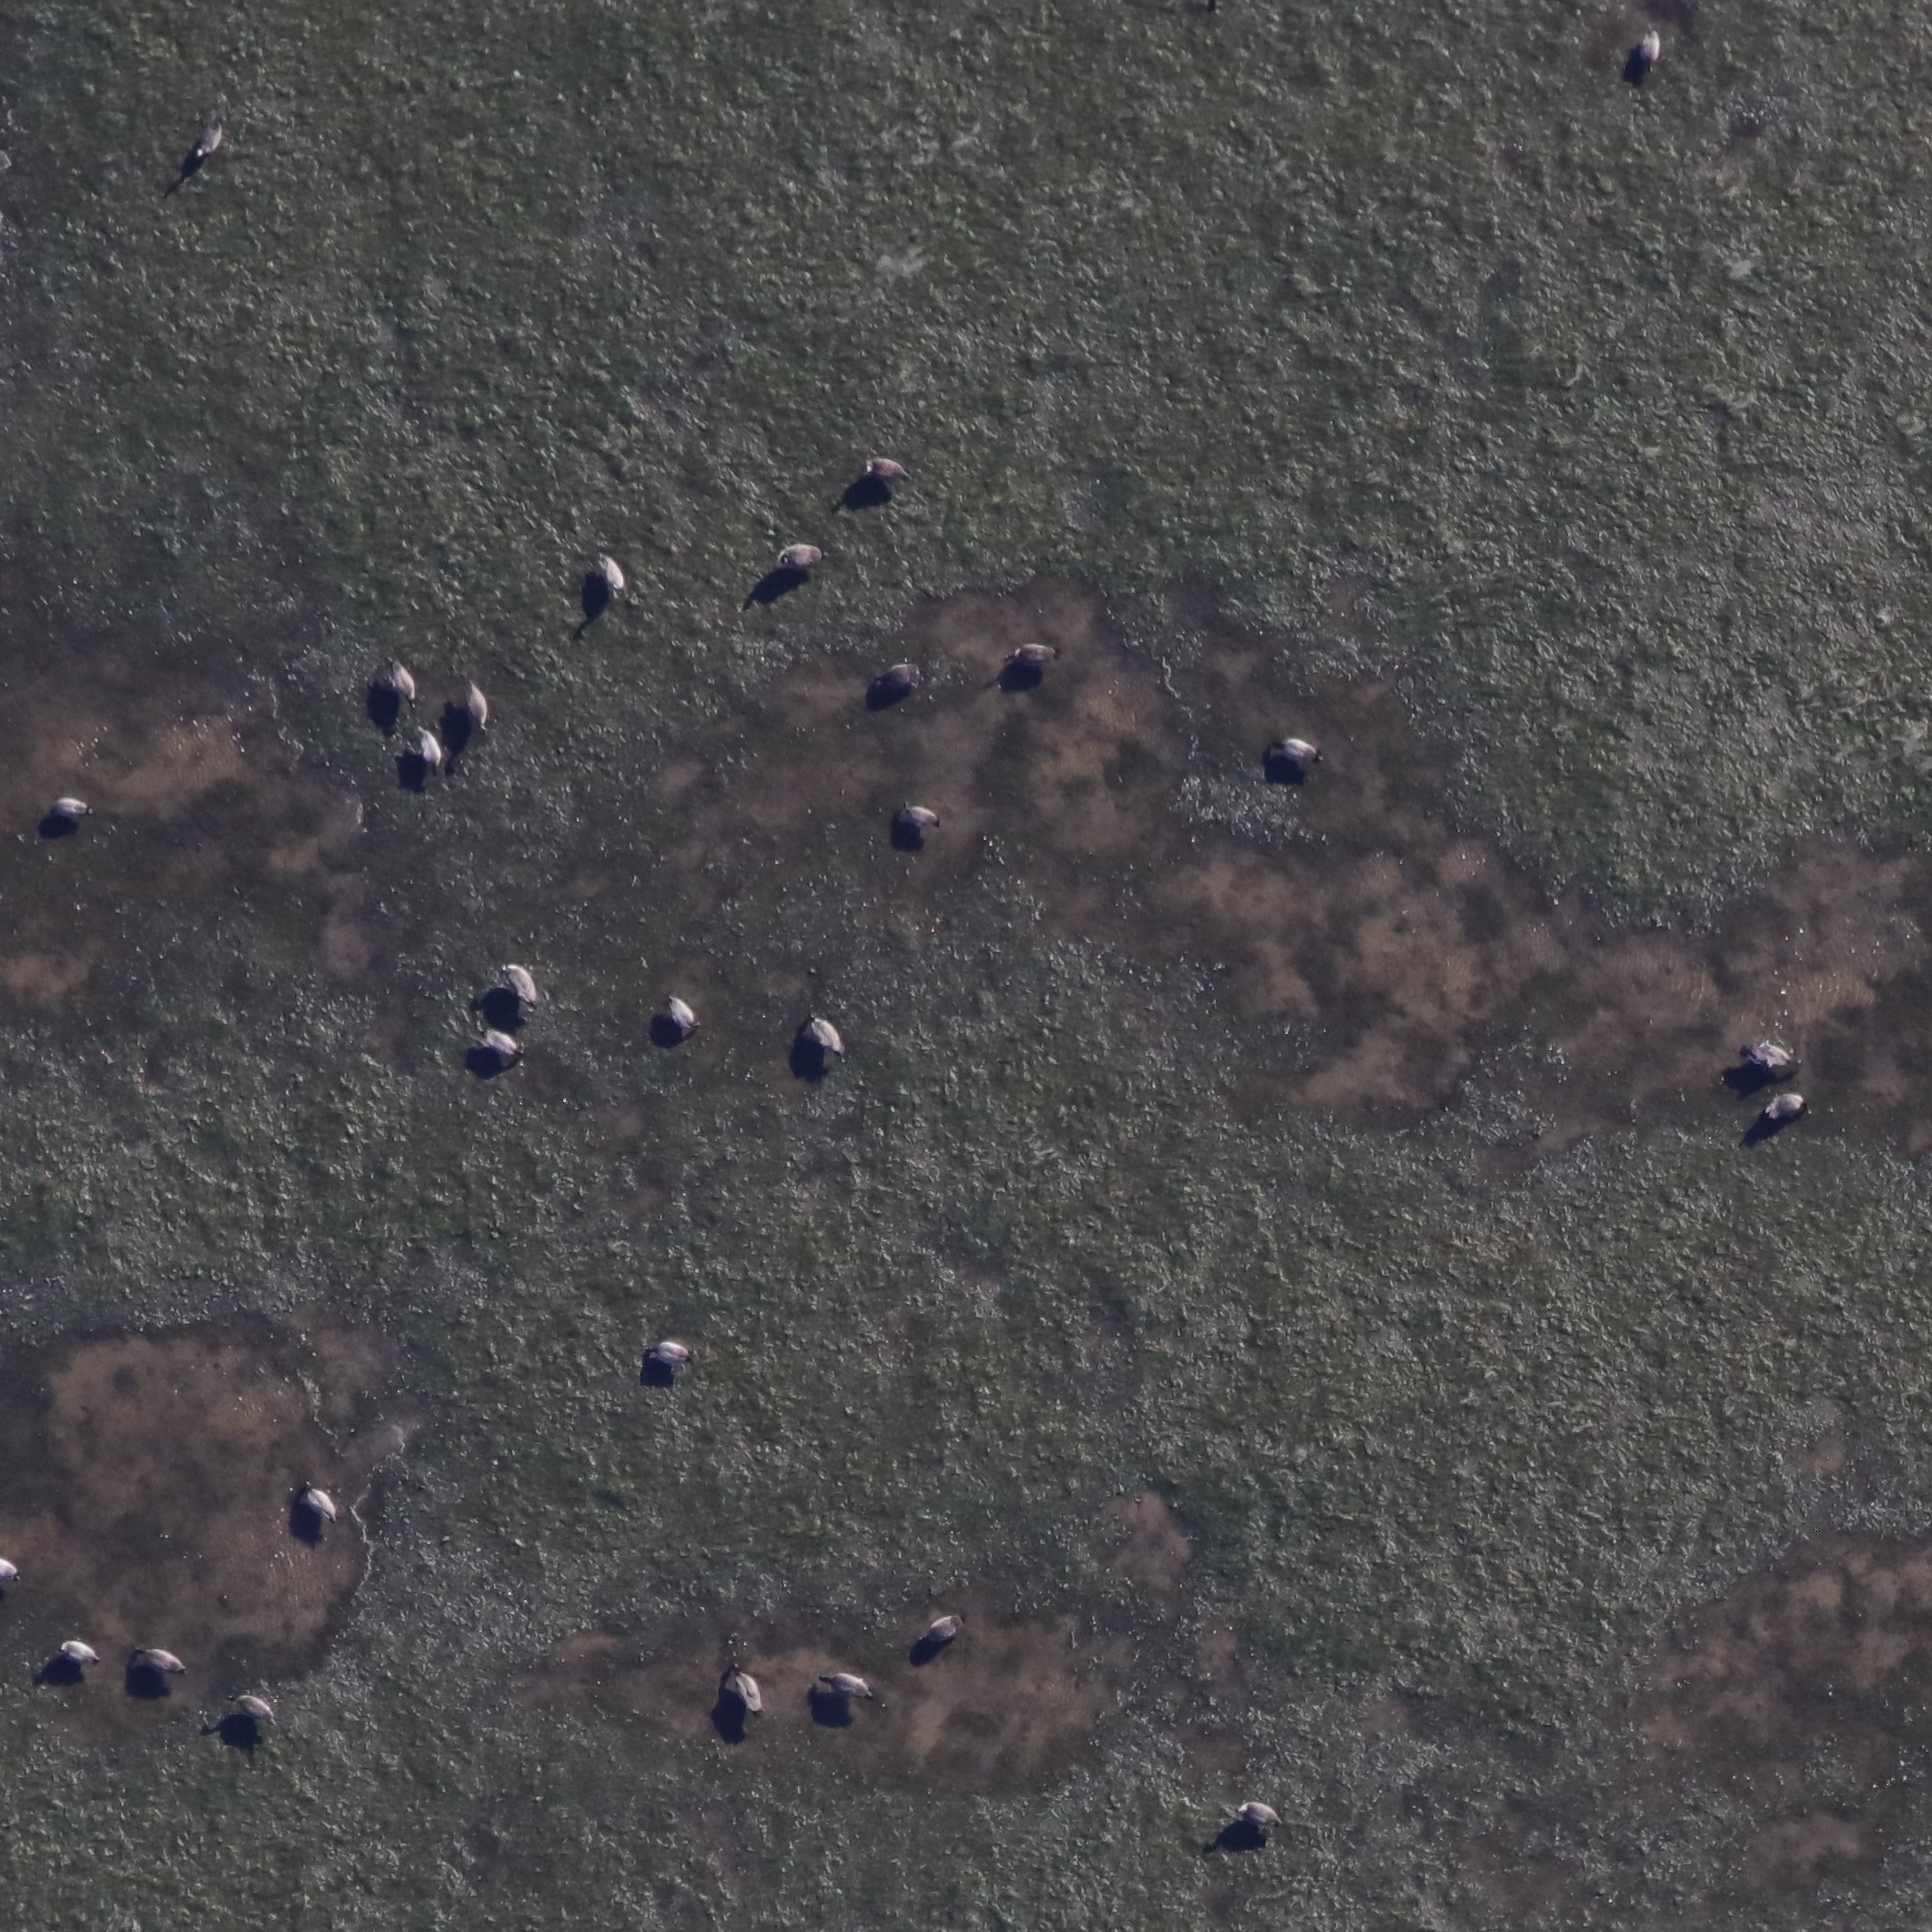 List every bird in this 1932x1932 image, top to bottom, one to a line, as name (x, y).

Canada goose (1652, 49)
Canada goose (208, 138)
Canada goose (883, 469)
Canada goose (805, 552)
Canada goose (614, 574)
Canada goose (1039, 655)
Canada goose (900, 675)
Canada goose (404, 682)
Canada goose (476, 701)
Canada goose (433, 749)
Canada goose (1297, 753)
Canada goose (71, 809)
Canada goose (923, 817)
Canada goose (524, 987)
Canada goose (680, 1017)
Canada goose (825, 1036)
Canada goose (498, 1043)
Canada goose (1771, 1055)
Canada goose (1786, 1106)
Canada goose (667, 1347)
Canada goose (326, 1511)
Canada goose (5, 1573)
Canada goose (943, 1629)
Canada goose (80, 1653)
Canada goose (164, 1663)
Canada goose (851, 1688)
Canada goose (748, 1690)
Canada goose (254, 1709)
Canada goose (1260, 1813)